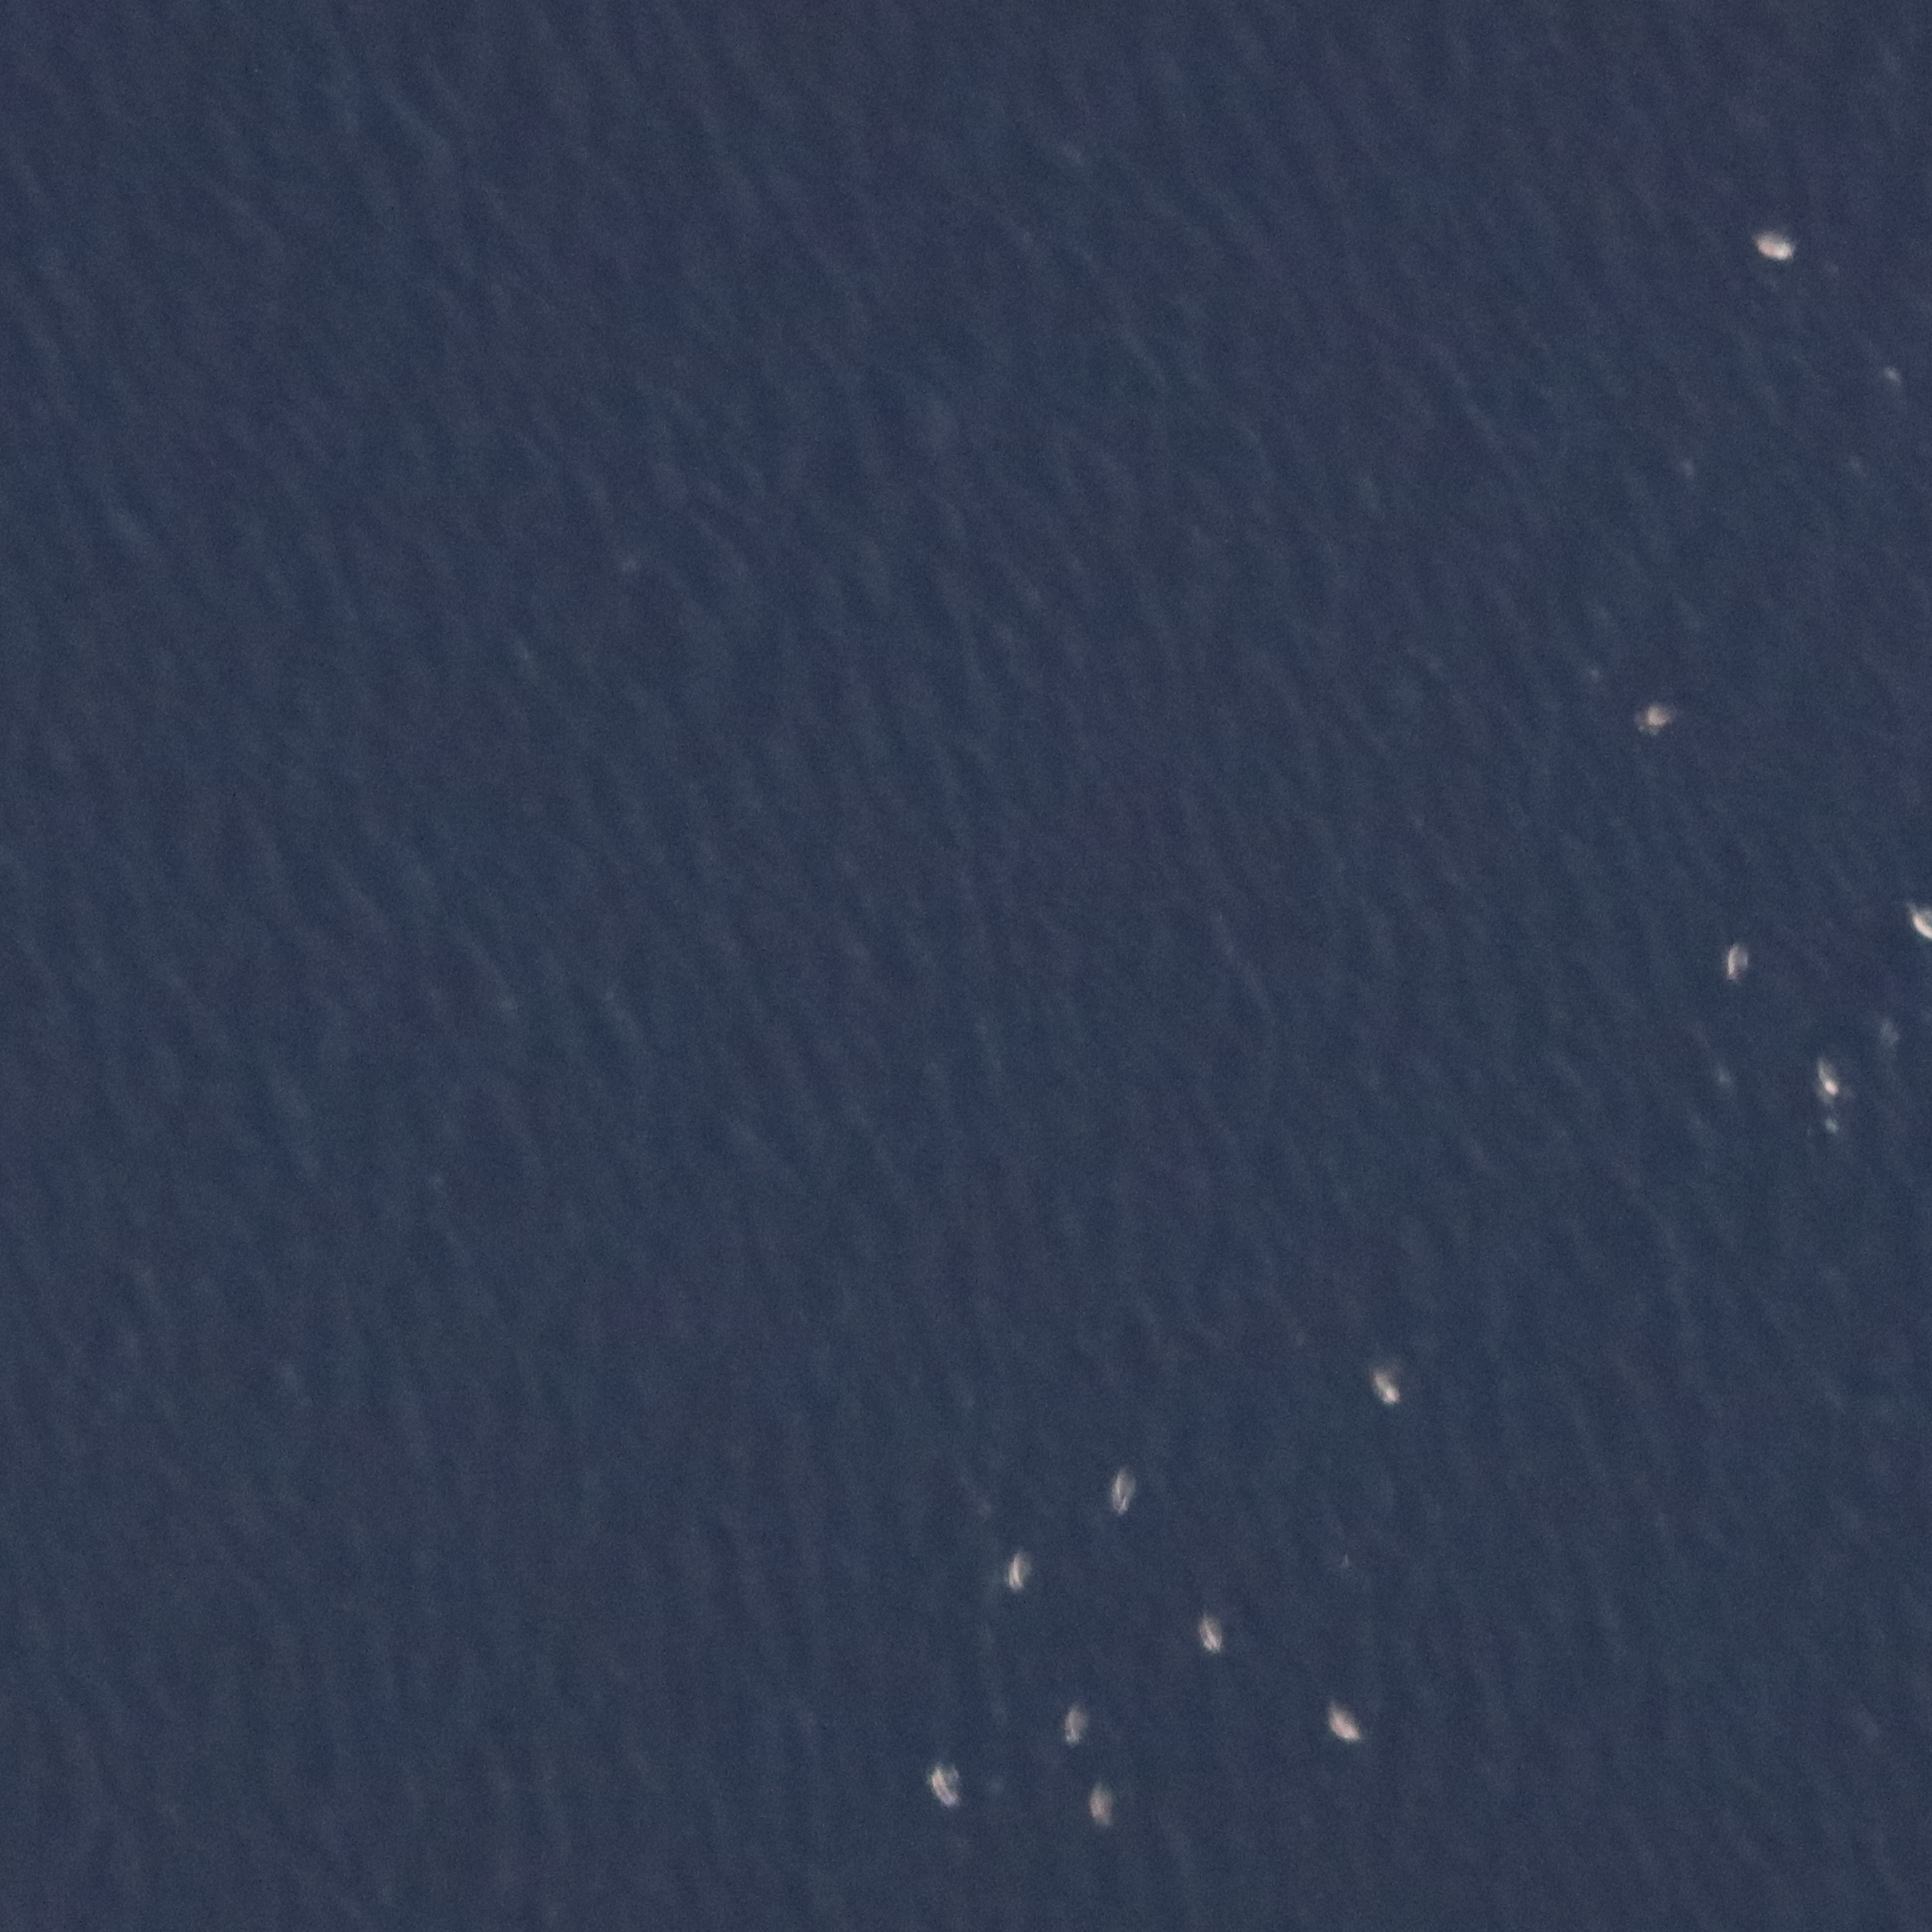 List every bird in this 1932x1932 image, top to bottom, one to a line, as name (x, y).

other bird (1775, 245)
other bird (1660, 712)
other bird (1929, 923)
other bird (1739, 959)
other bird (1829, 1071)
other bird (1390, 1385)
other bird (1123, 1490)
other bird (1022, 1563)
other bird (1213, 1632)
other bird (1078, 1716)
other bird (1351, 1726)
other bird (951, 1784)
other bird (1105, 1801)